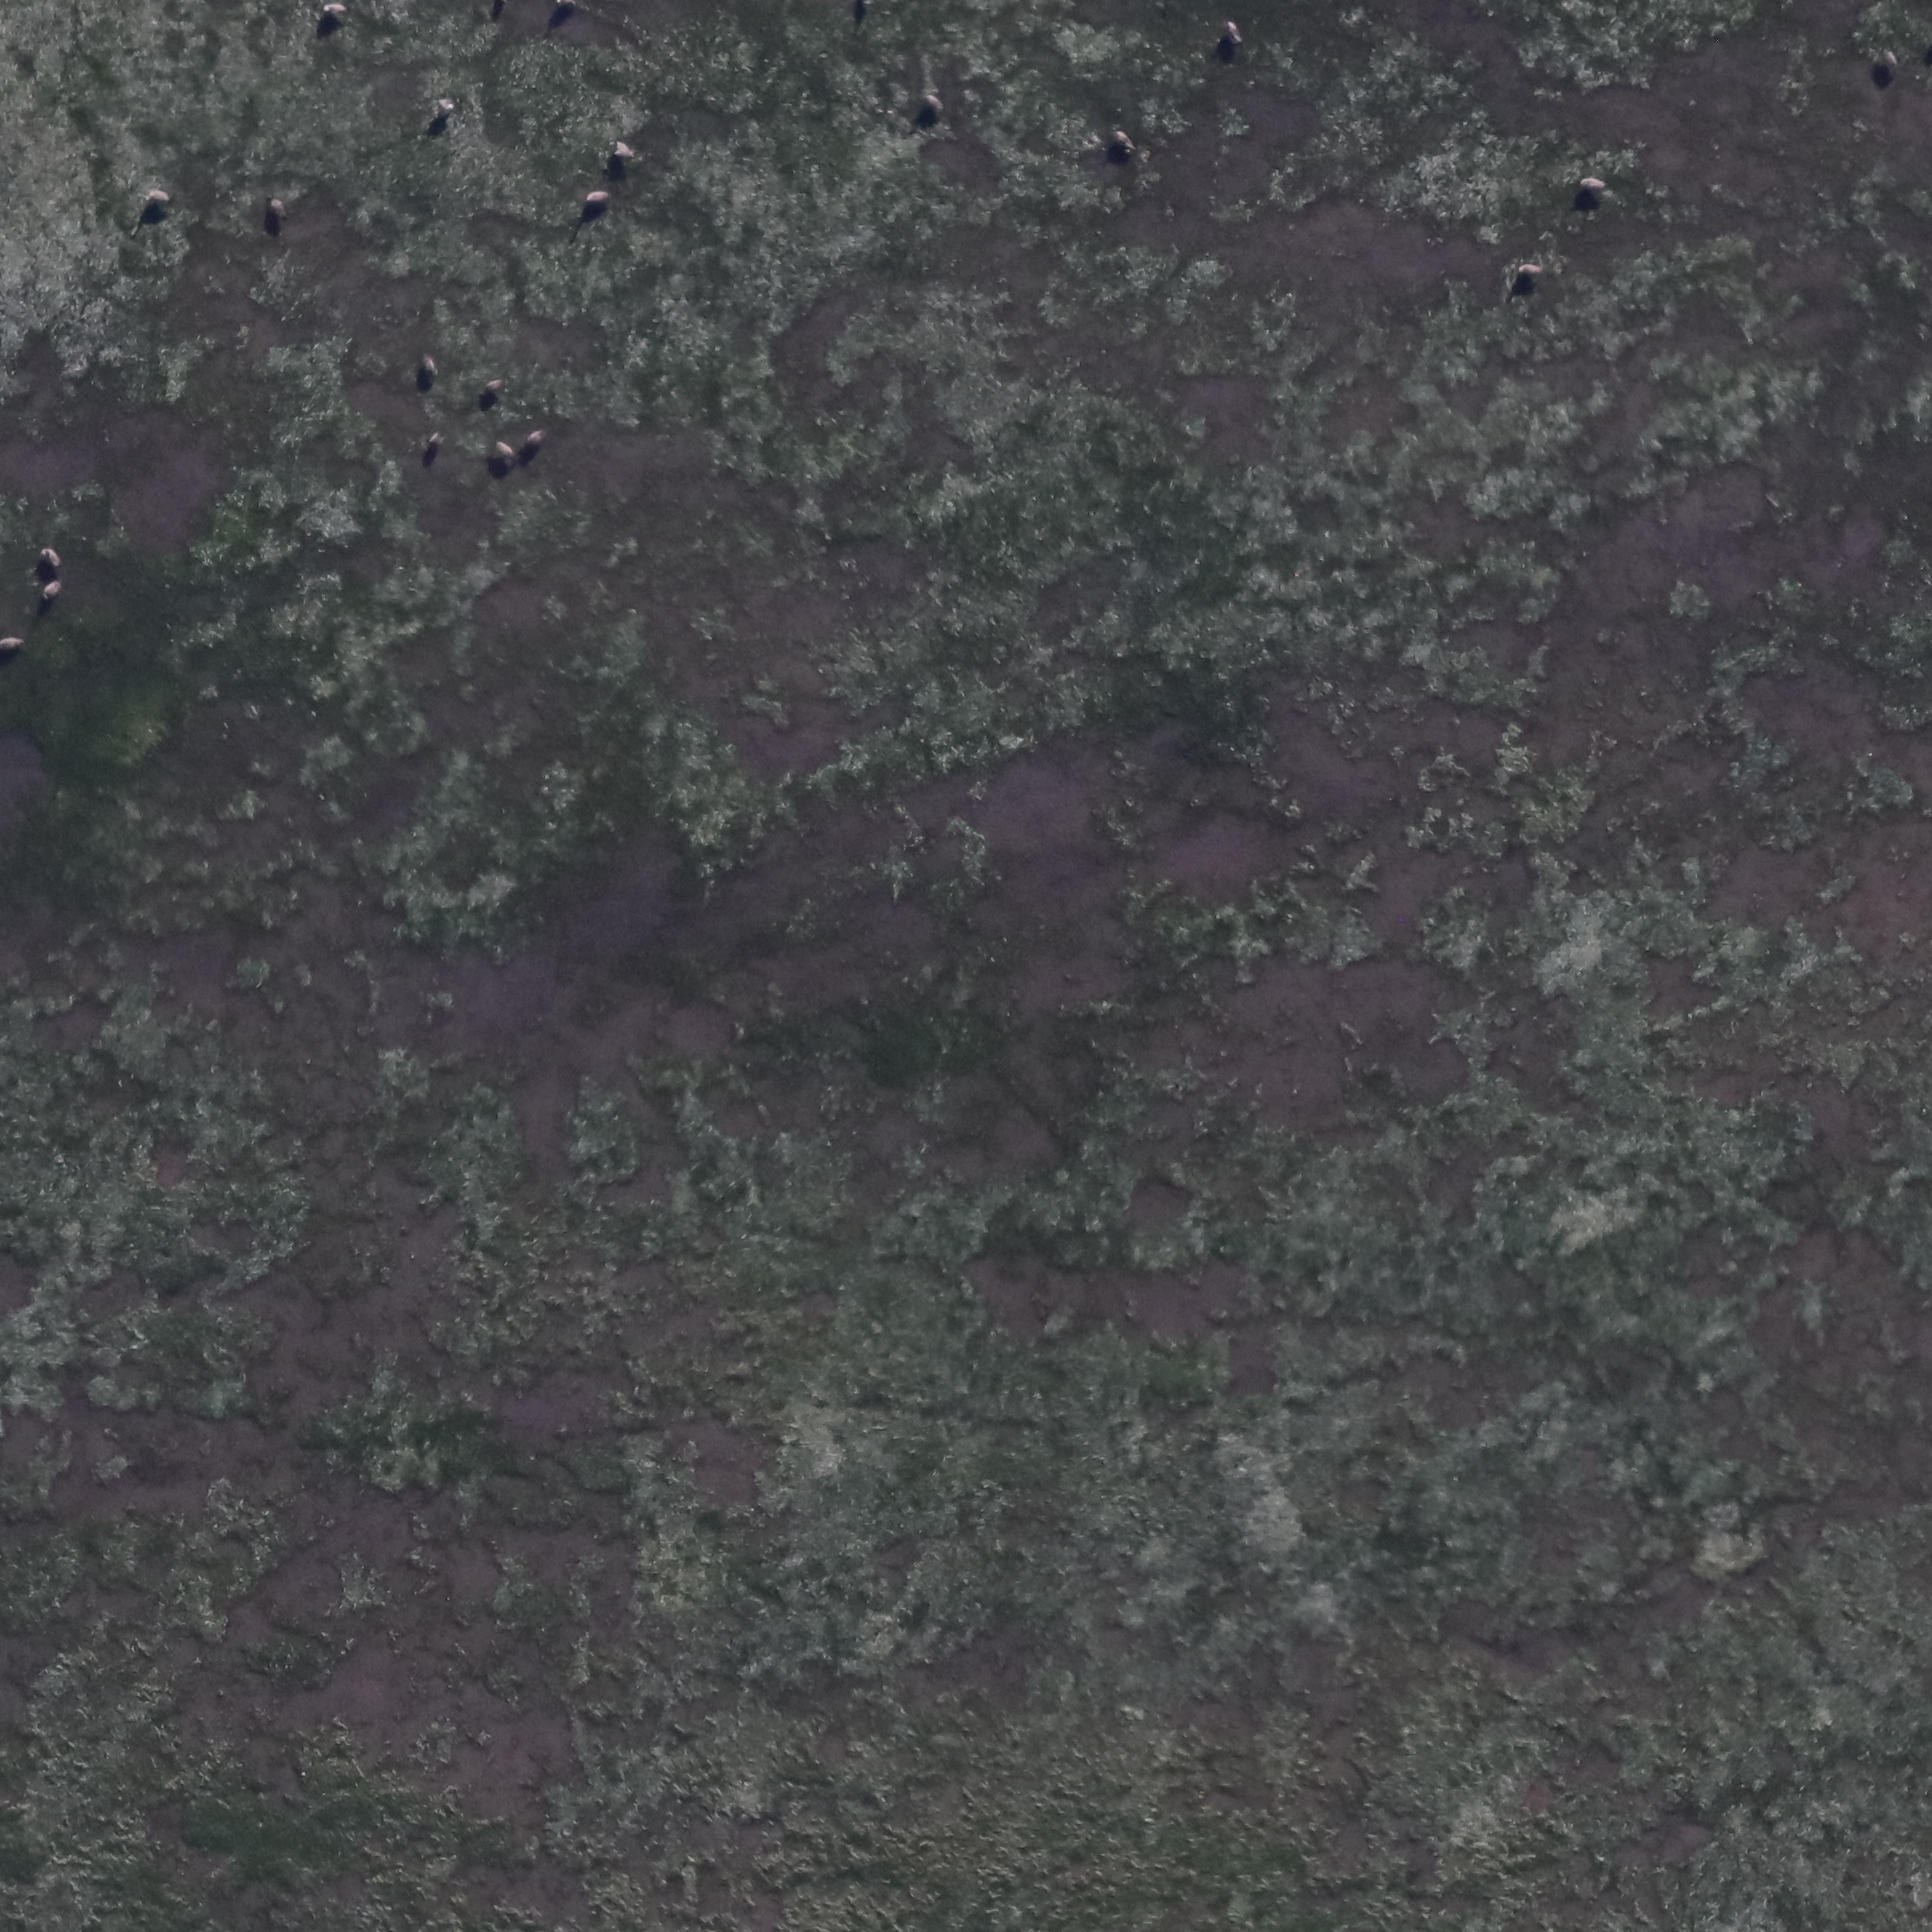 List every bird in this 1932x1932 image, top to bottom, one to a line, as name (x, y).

Canada goose (336, 11)
Canada goose (1234, 29)
Canada goose (1892, 61)
Canada goose (936, 103)
Canada goose (450, 105)
Canada goose (1120, 140)
Canada goose (621, 150)
Canada goose (1592, 183)
Canada goose (597, 196)
Canada goose (163, 200)
Canada goose (280, 208)
Canada goose (1529, 272)
Canada goose (430, 364)
Canada goose (493, 385)
Canada goose (535, 436)
Canada goose (434, 442)
Canada goose (506, 451)
Canada goose (53, 558)
Canada goose (53, 588)
Canada goose (10, 643)